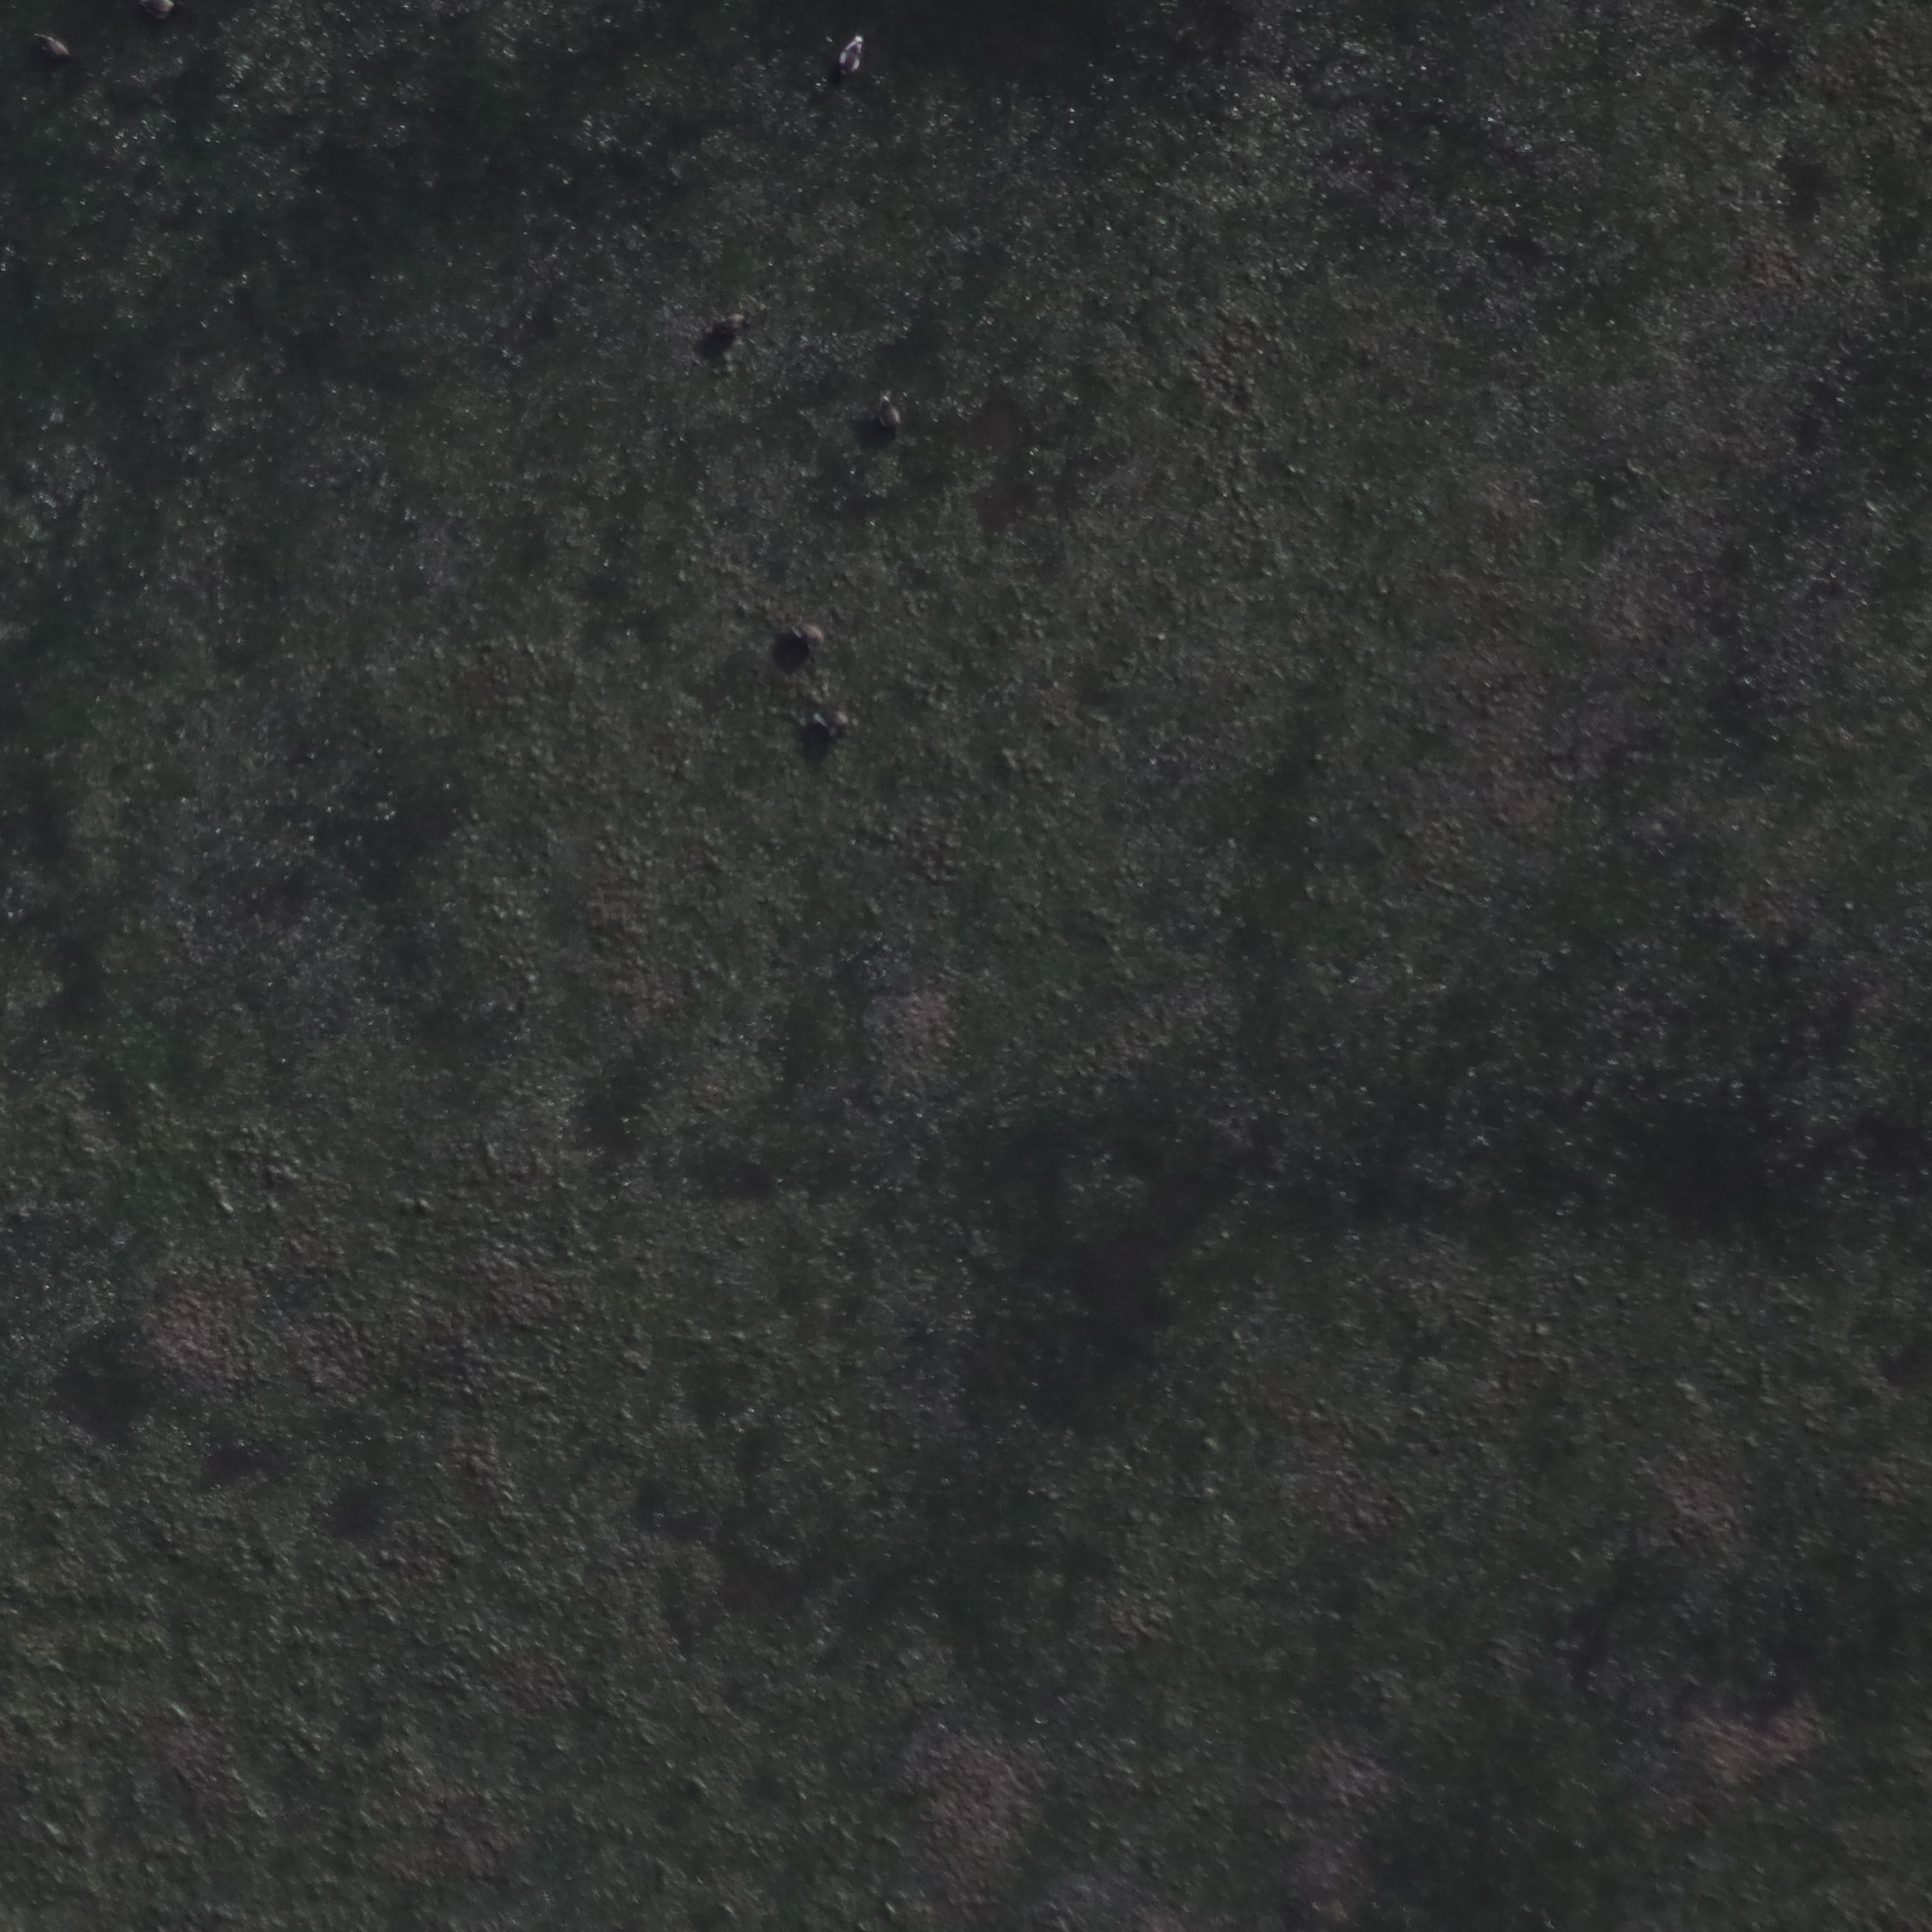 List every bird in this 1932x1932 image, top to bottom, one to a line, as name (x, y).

brant (56, 49)
brant (846, 56)
brant (729, 325)
brant (890, 410)
brant (808, 636)
brant (827, 724)